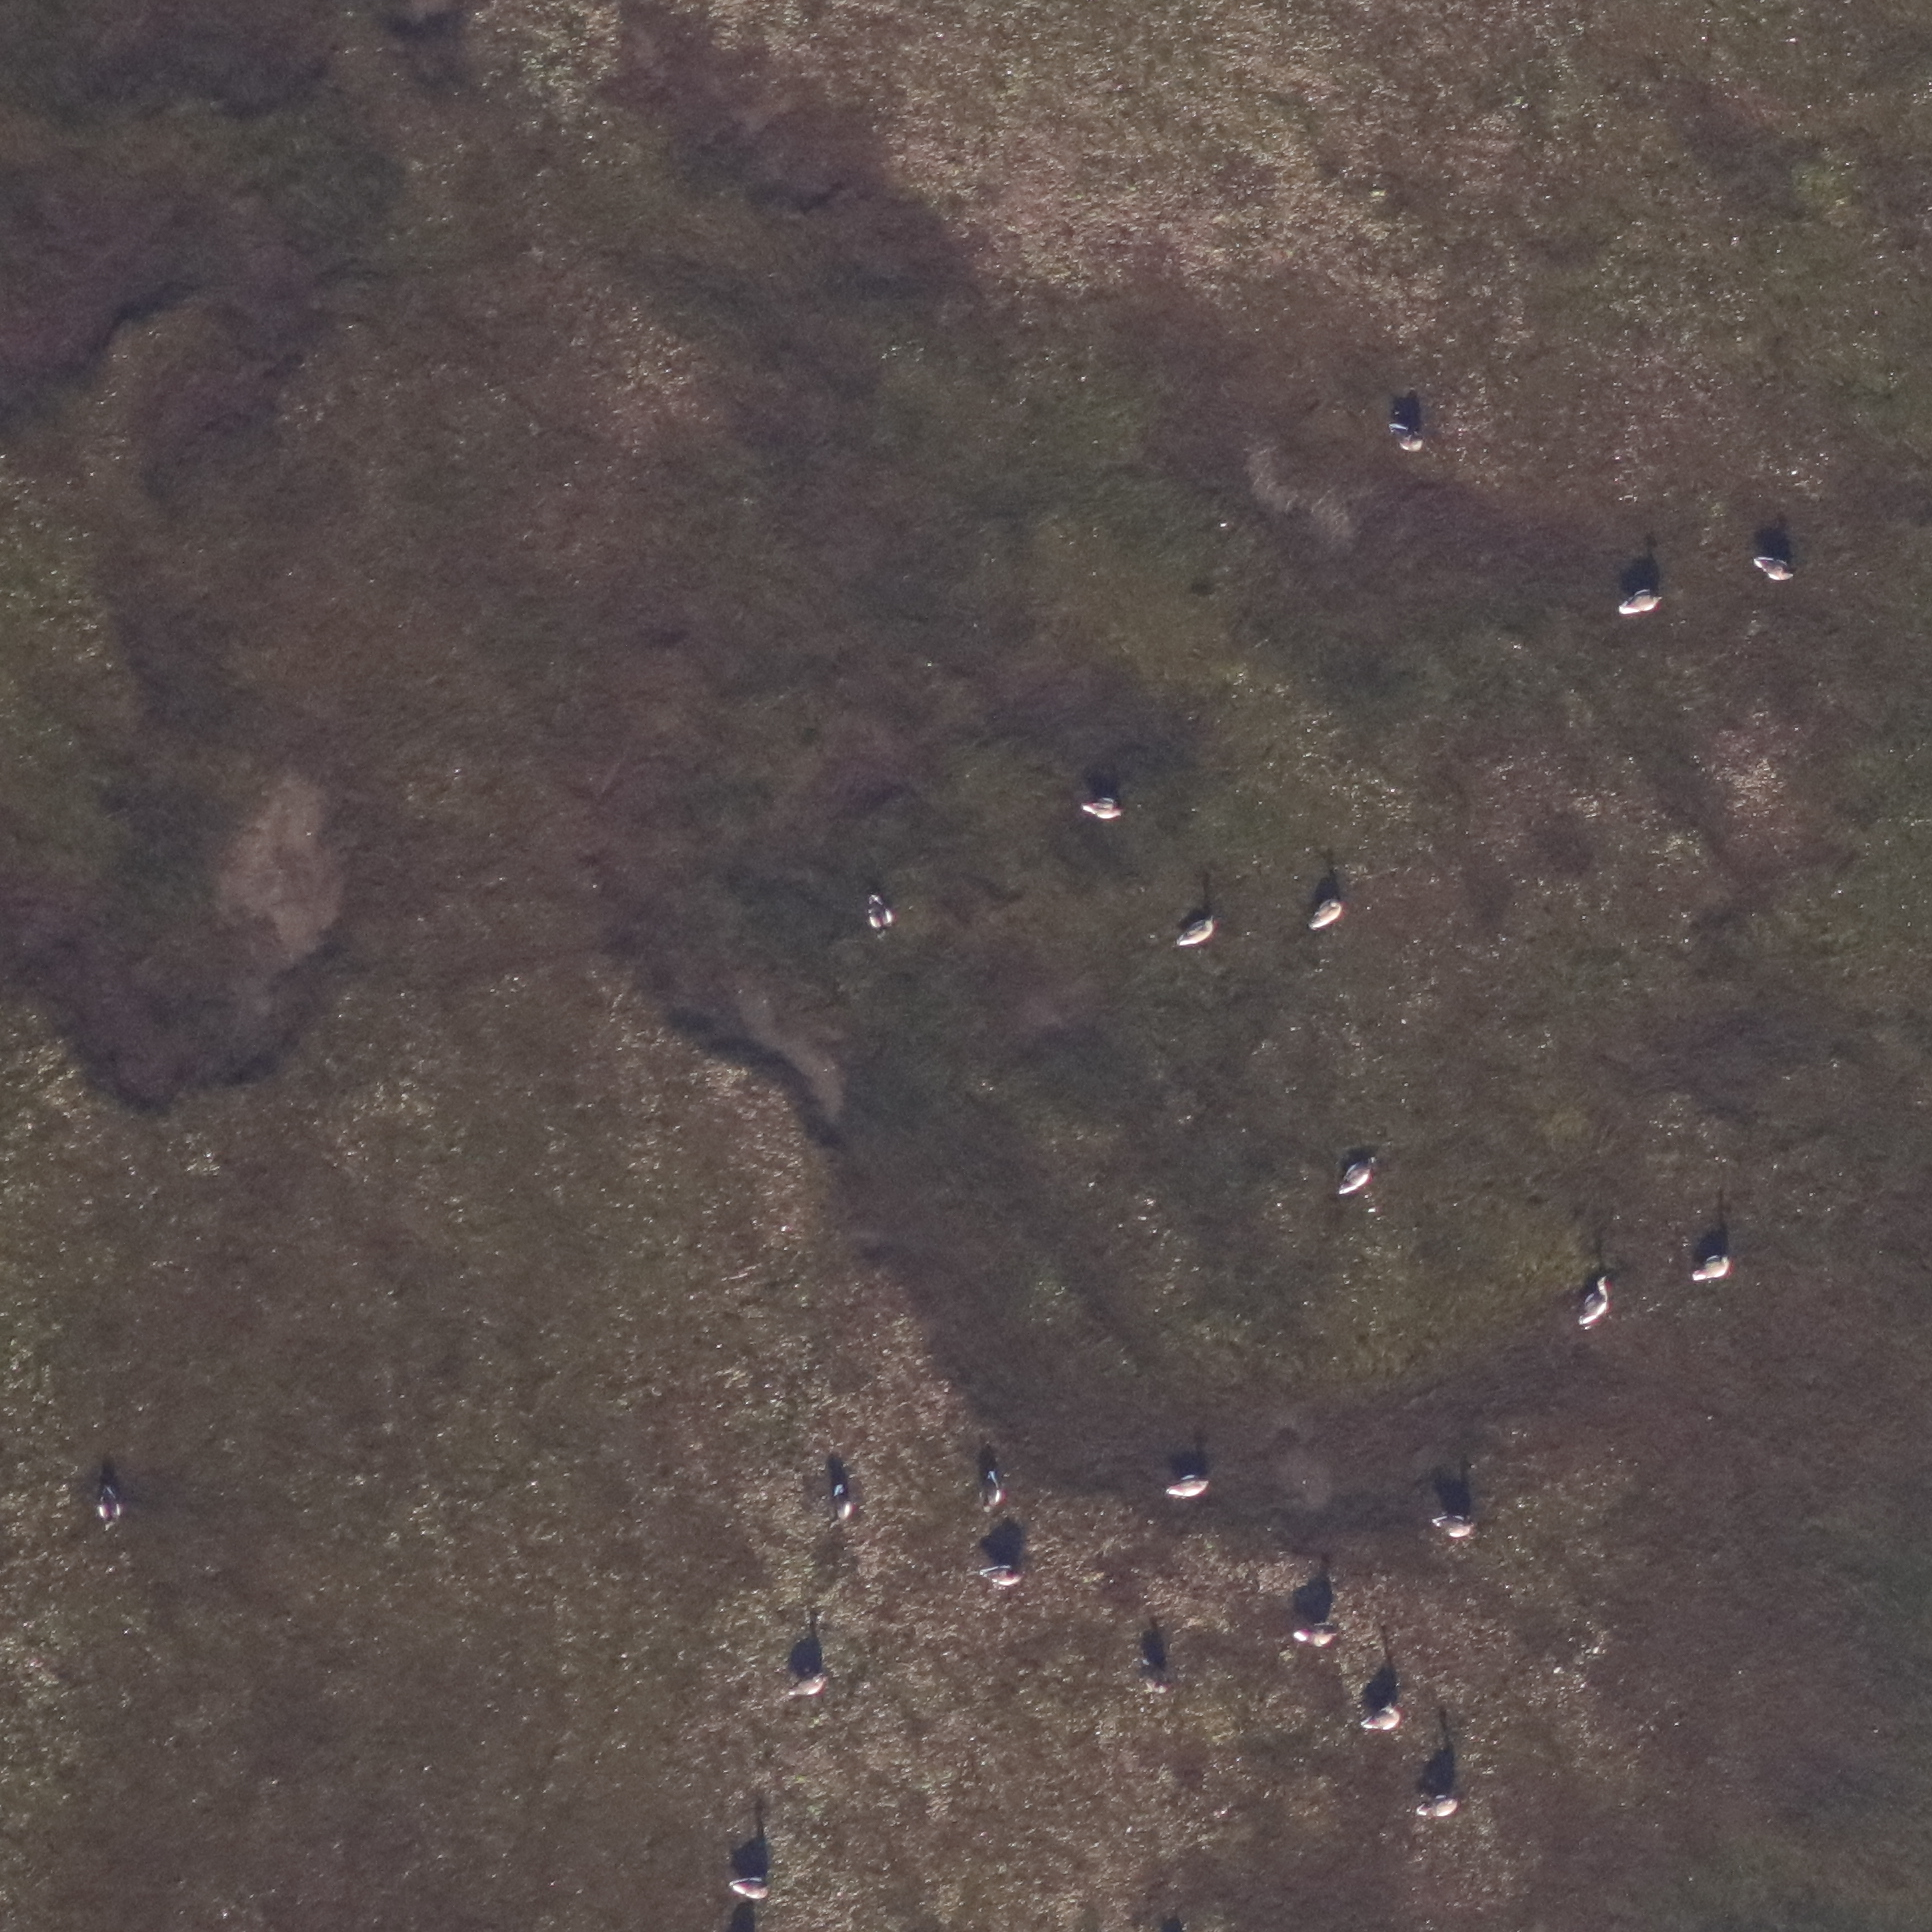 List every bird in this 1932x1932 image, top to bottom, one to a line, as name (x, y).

brant (1408, 435)
brant (1776, 568)
brant (1641, 602)
brant (1103, 807)
brant (879, 914)
brant (1326, 915)
brant (1196, 932)
brant (1357, 1175)
brant (1712, 1266)
brant (1594, 1304)
brant (1188, 1485)
brant (995, 1498)
brant (839, 1503)
brant (110, 1508)
brant (1454, 1525)
brant (1002, 1570)
brant (1316, 1634)
brant (1151, 1681)
brant (808, 1686)
brant (1385, 1717)
brant (1442, 1806)
brant (751, 1885)